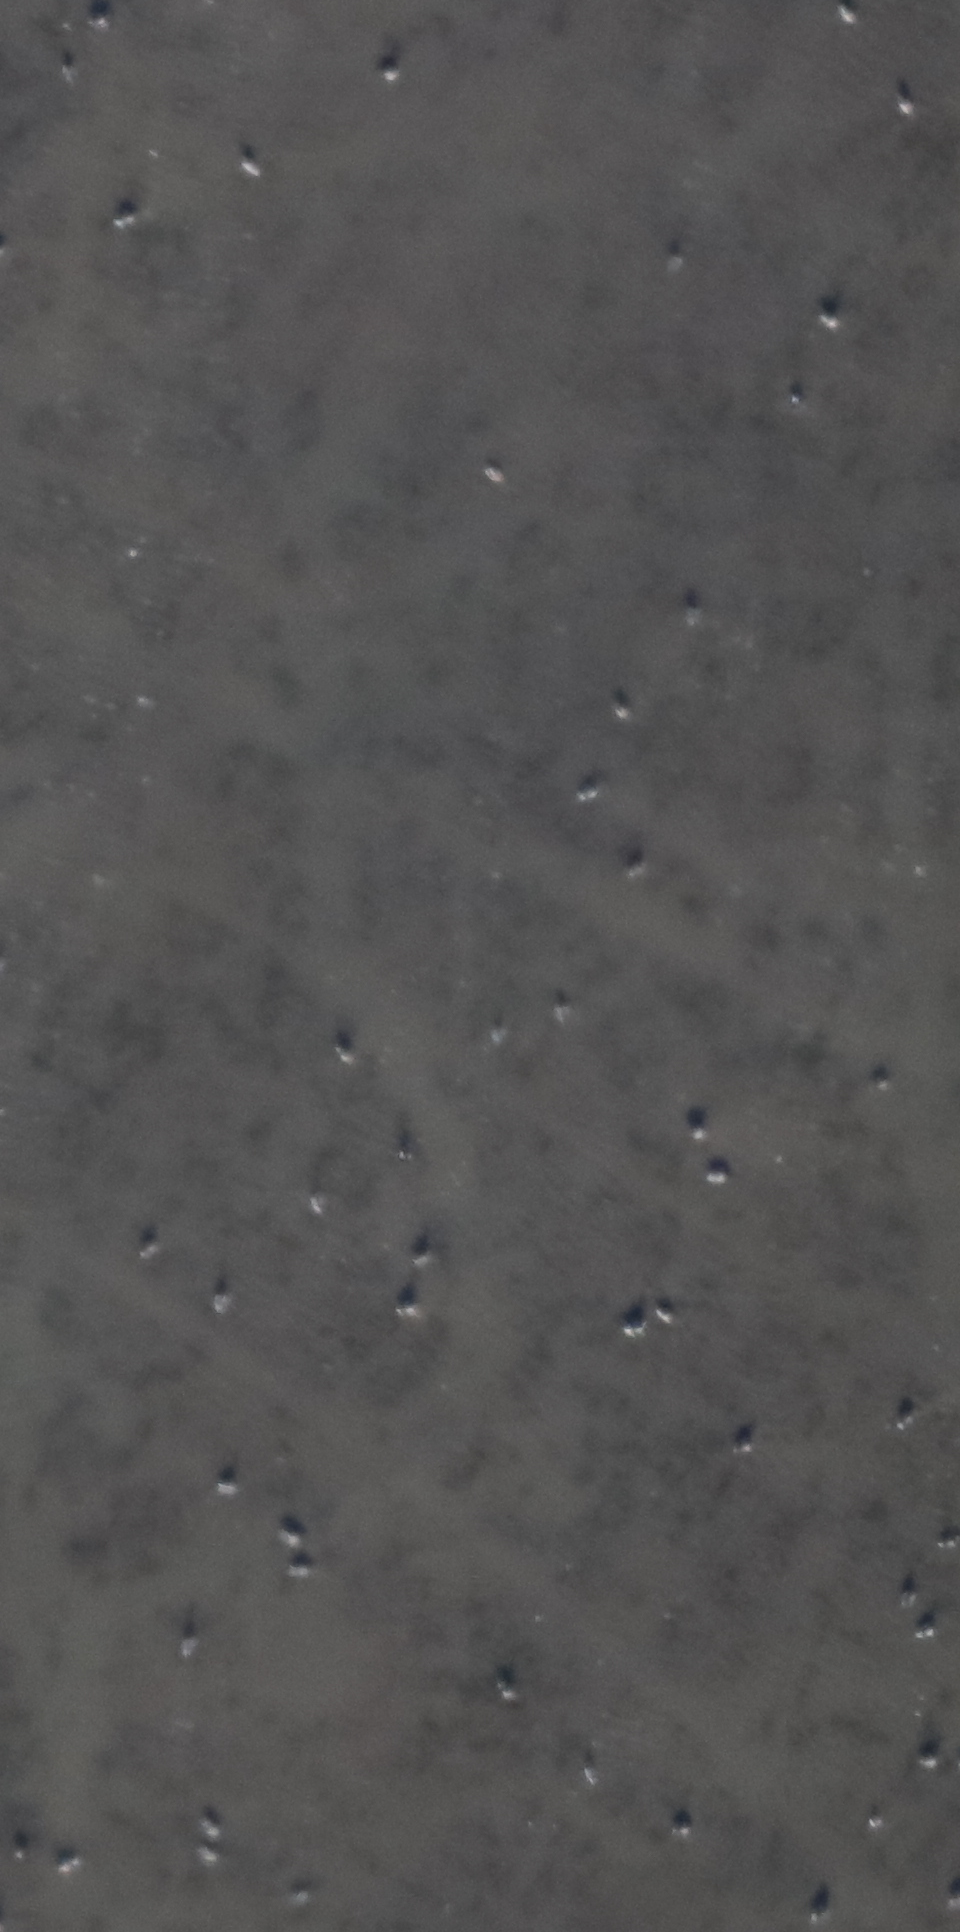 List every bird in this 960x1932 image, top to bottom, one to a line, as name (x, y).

brant (853, 7)
brant (98, 15)
brant (79, 64)
brant (396, 70)
brant (896, 100)
brant (249, 163)
brant (124, 224)
brant (5, 244)
brant (676, 255)
brant (827, 315)
brant (797, 402)
brant (494, 474)
brant (690, 606)
brant (619, 705)
brant (591, 791)
brant (636, 867)
brant (561, 1009)
brant (493, 1035)
brant (345, 1051)
brant (880, 1082)
brant (697, 1132)
brant (407, 1150)
brant (718, 1176)
brant (319, 1202)
brant (150, 1239)
brant (422, 1257)
brant (216, 1298)
brant (405, 1316)
brant (667, 1319)
brant (635, 1323)
brant (908, 1422)
brant (737, 1451)
brant (227, 1479)
brant (298, 1532)
brant (957, 1545)
brant (305, 1567)
brant (911, 1594)
brant (190, 1636)
brant (938, 1639)
brant (512, 1688)
brant (591, 1764)
brant (926, 1764)
brant (688, 1822)
brant (867, 1822)
brant (212, 1831)
brant (18, 1856)
brant (66, 1865)
brant (208, 1867)
brant (827, 1906)
brant (302, 1911)